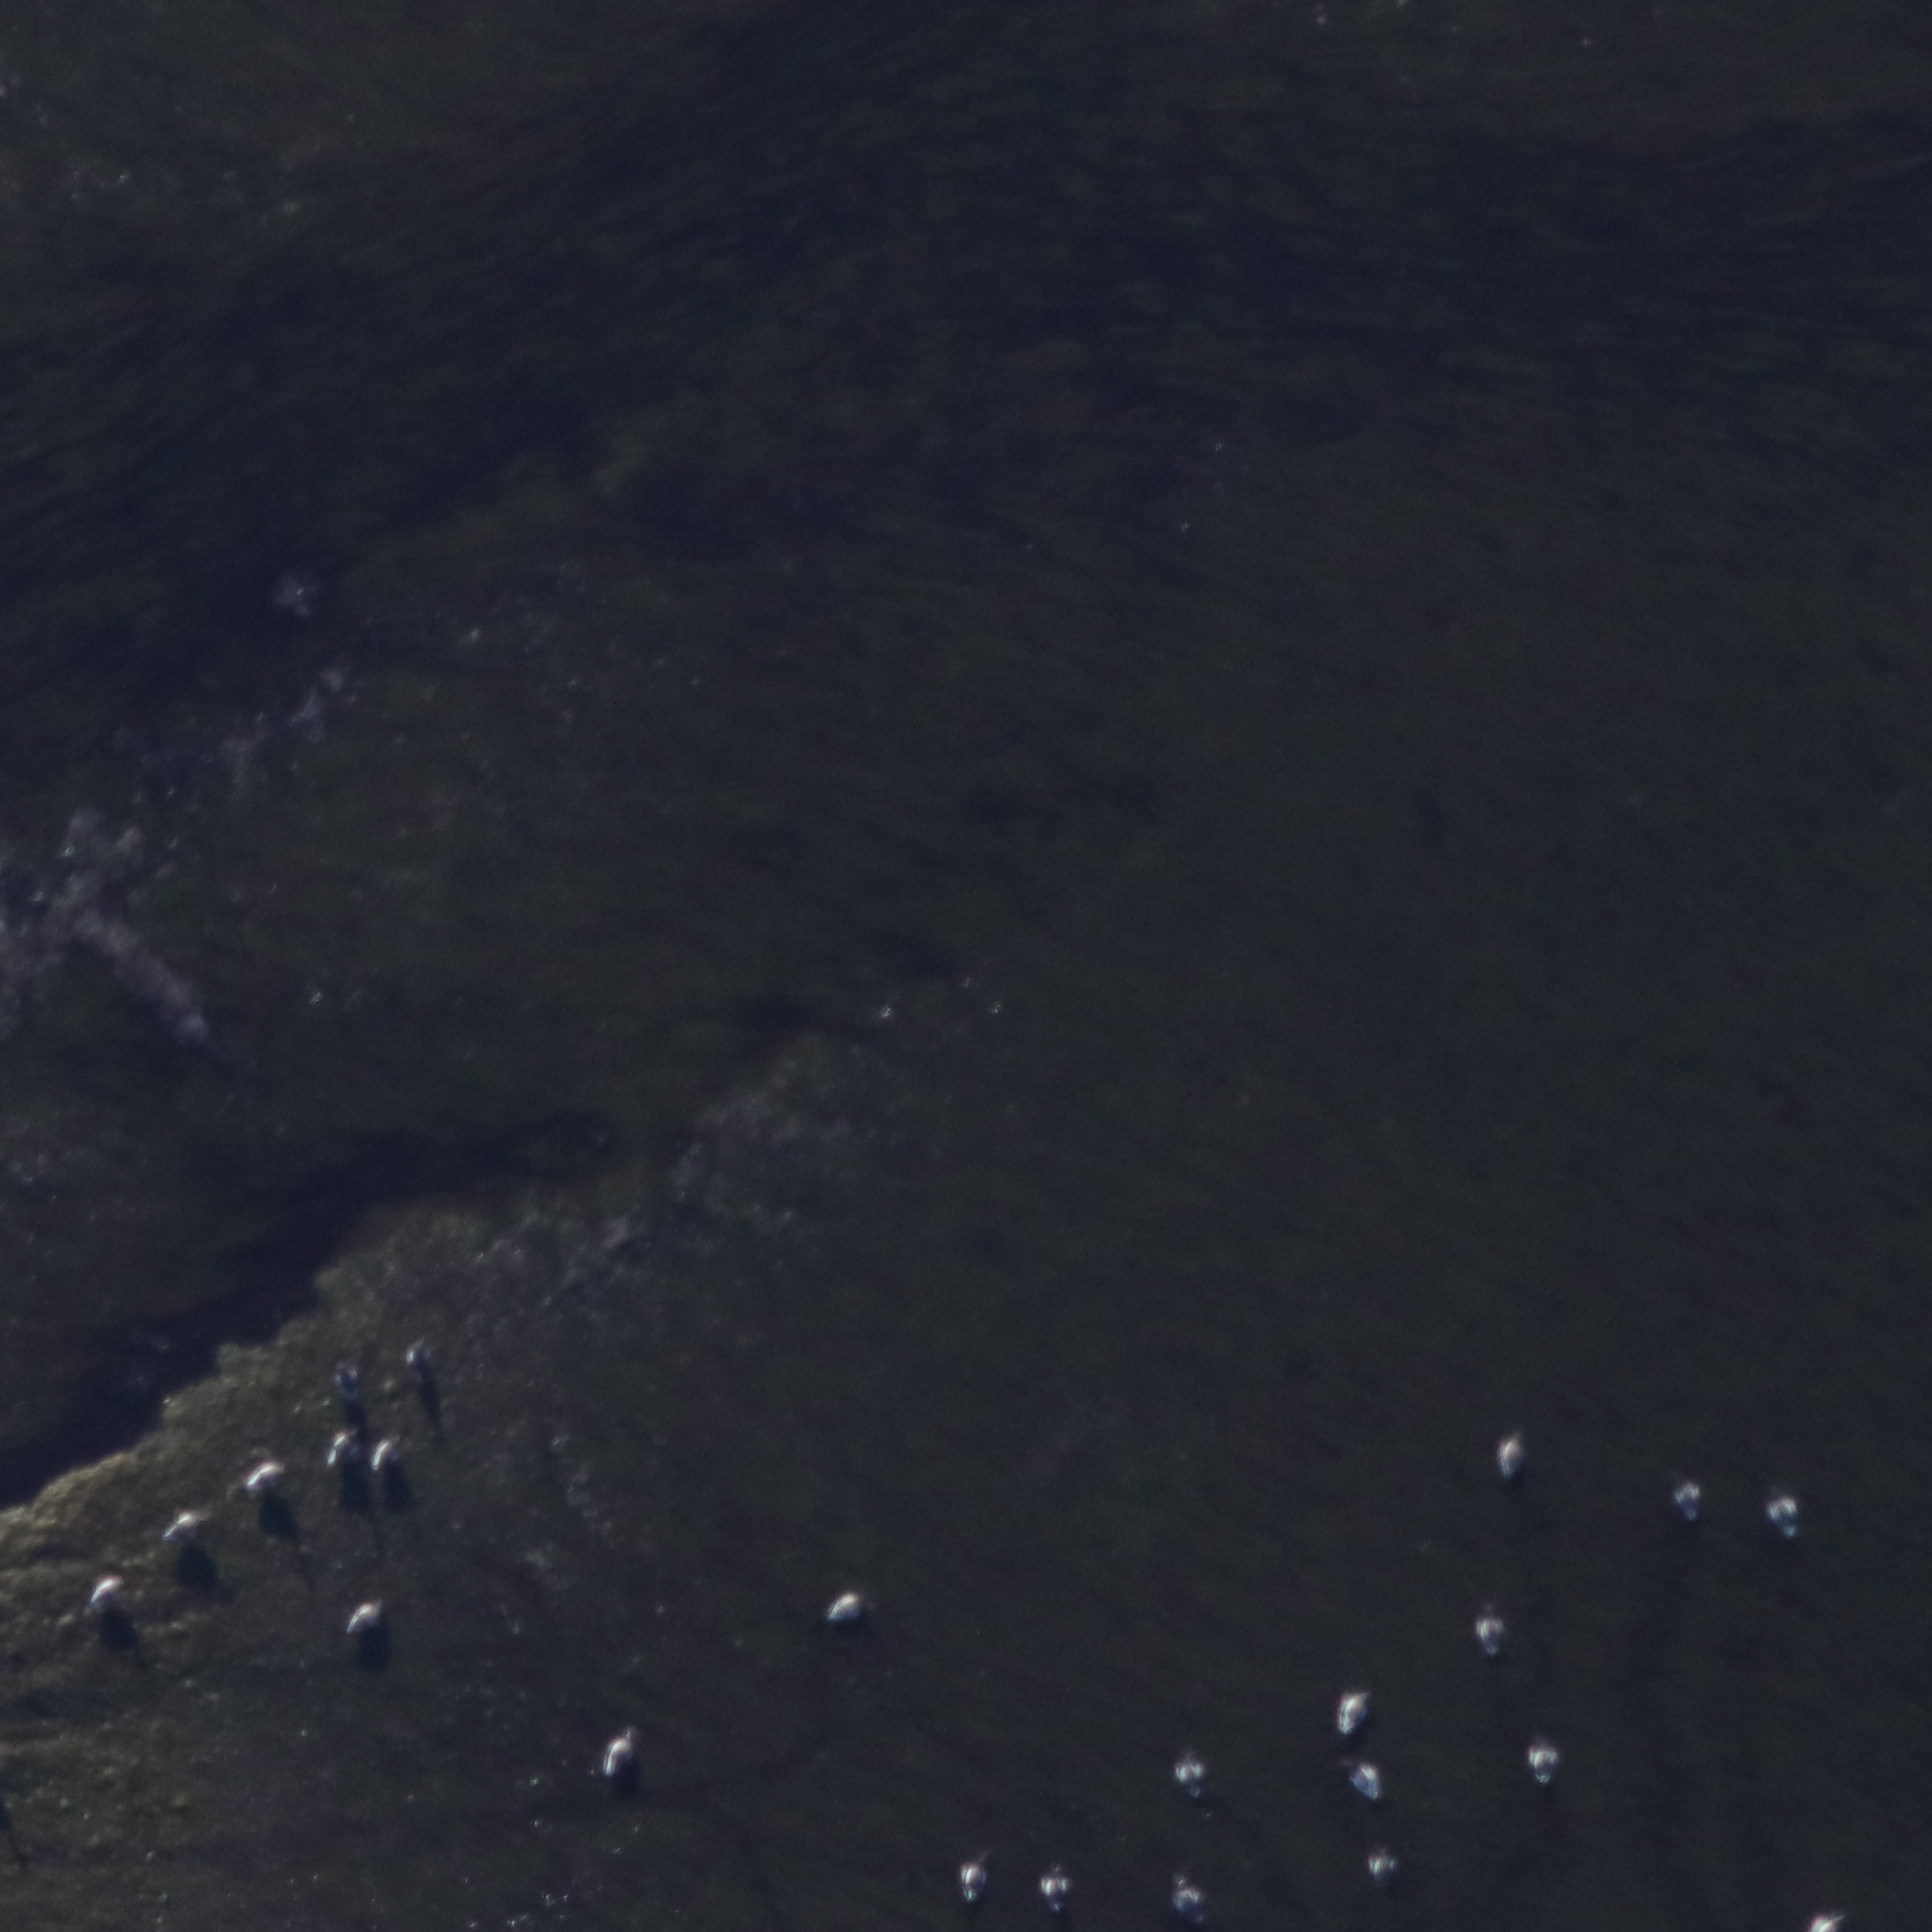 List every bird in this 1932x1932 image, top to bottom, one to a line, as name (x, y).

brant (419, 1351)
brant (344, 1383)
brant (348, 1450)
brant (391, 1454)
brant (1511, 1455)
brant (268, 1478)
brant (1687, 1495)
brant (1782, 1514)
brant (187, 1526)
brant (102, 1597)
brant (848, 1605)
brant (361, 1616)
brant (1495, 1630)
brant (1355, 1706)
brant (621, 1753)
brant (1545, 1765)
brant (1190, 1772)
brant (1368, 1784)
brant (1380, 1862)
brant (969, 1878)
brant (1053, 1887)
brant (1188, 1903)
brant (1822, 1931)